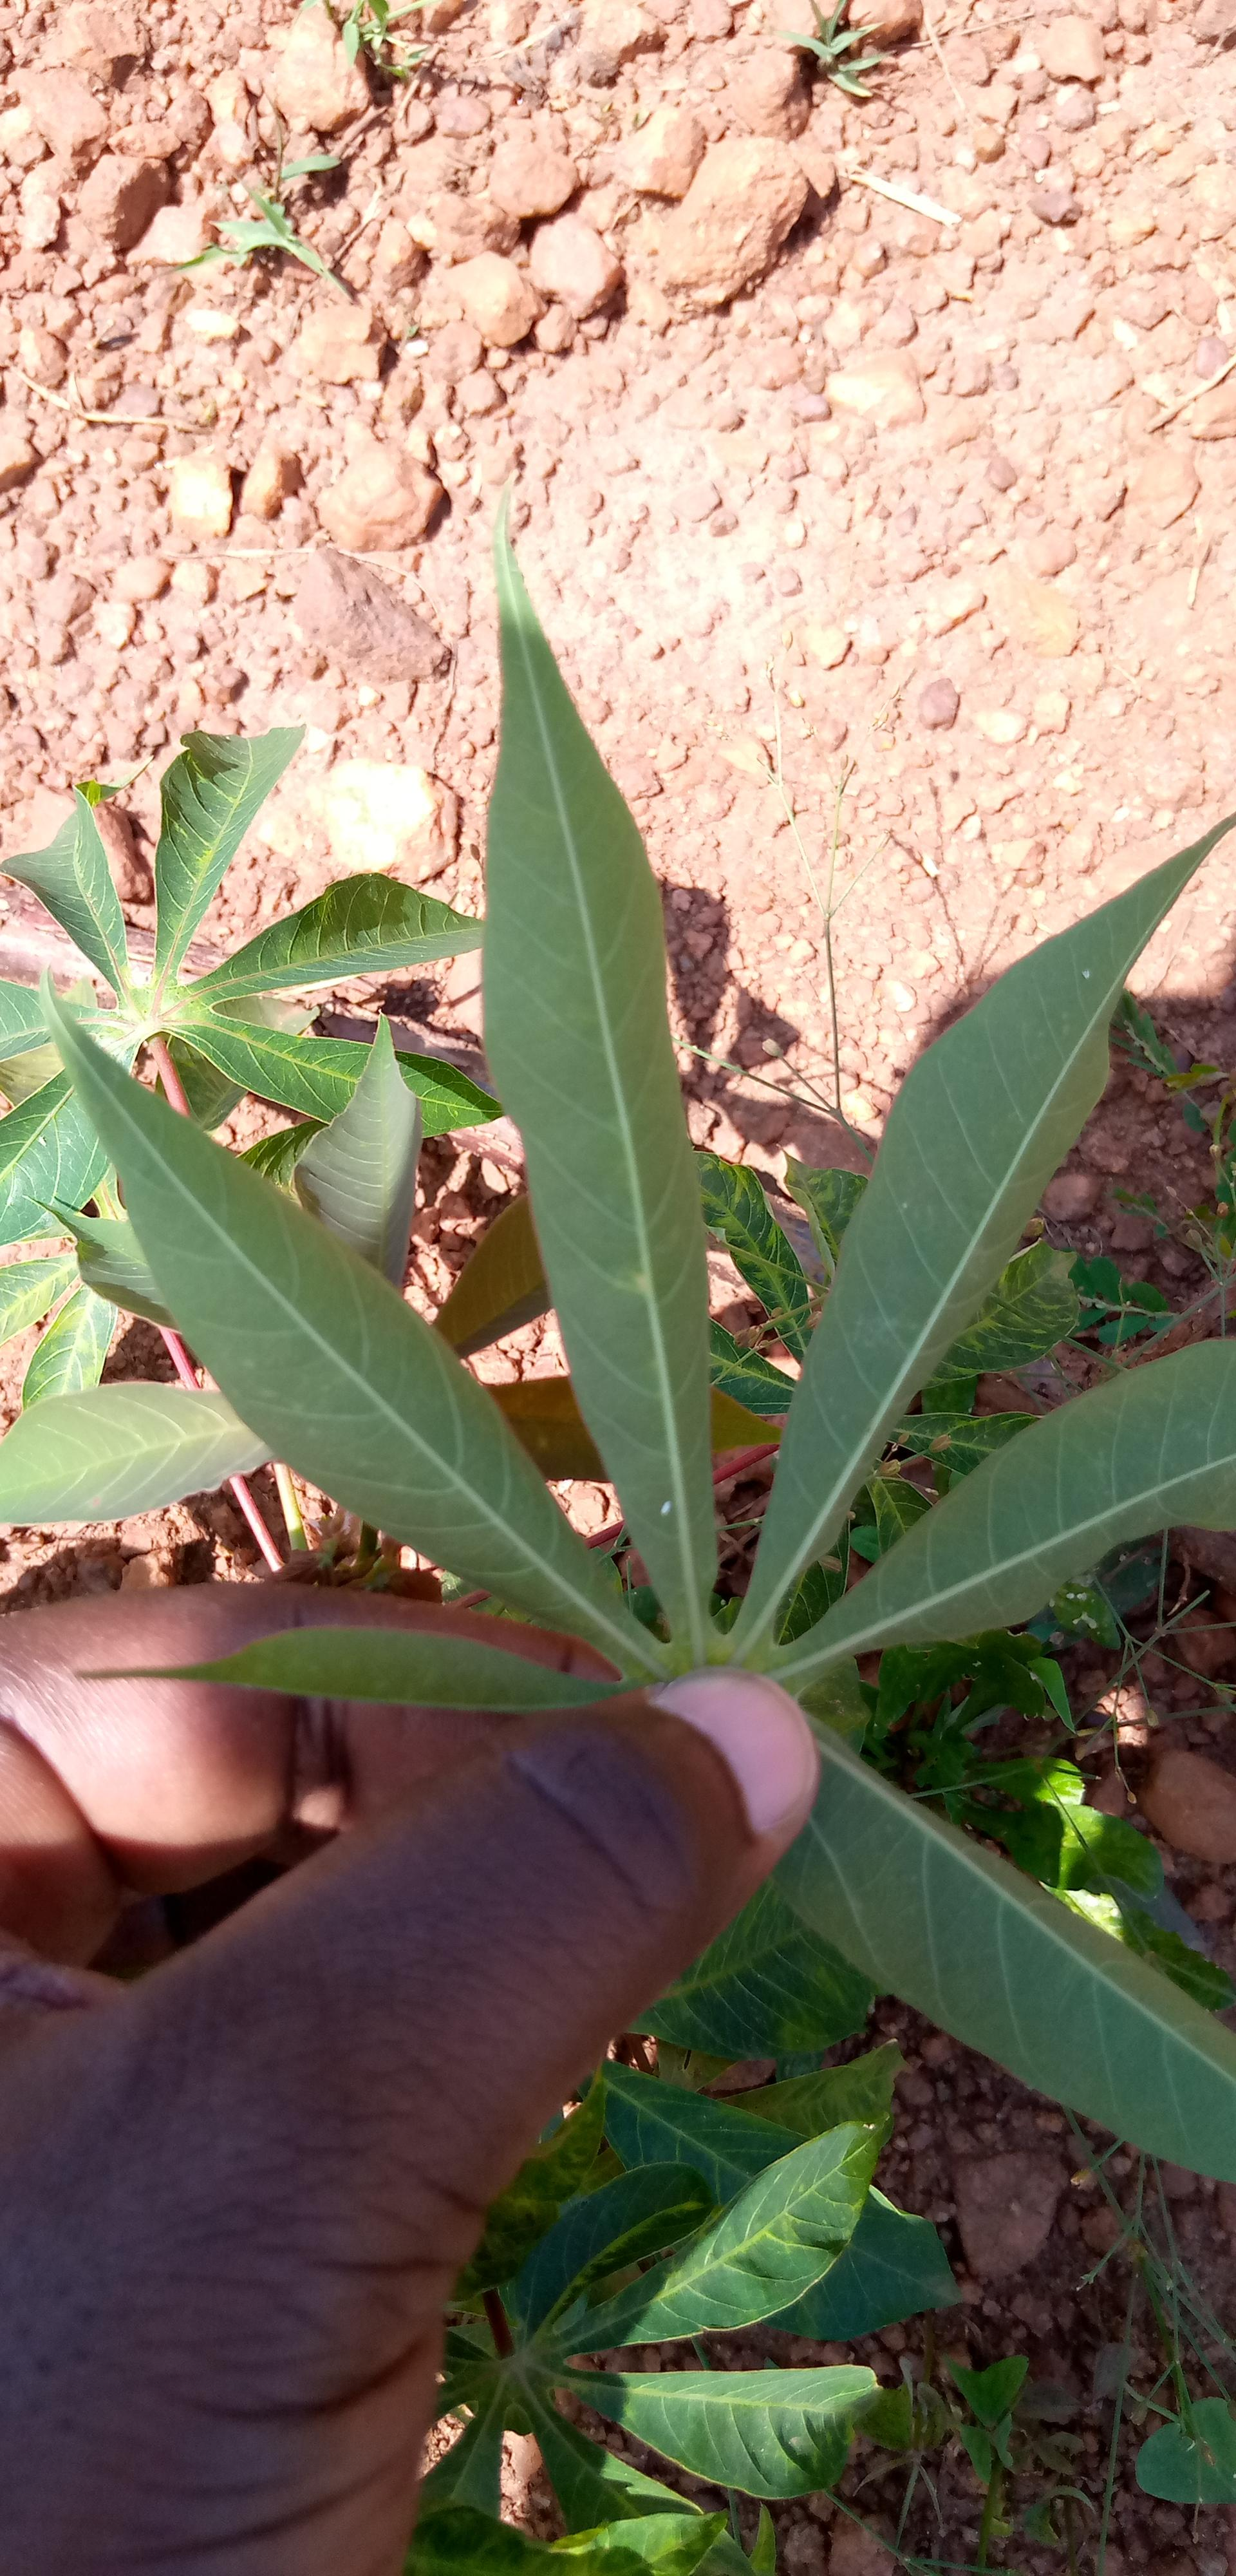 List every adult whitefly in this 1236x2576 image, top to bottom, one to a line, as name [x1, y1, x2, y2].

whitefly [1078, 958, 1100, 988]
whitefly [651, 1498, 680, 1520]